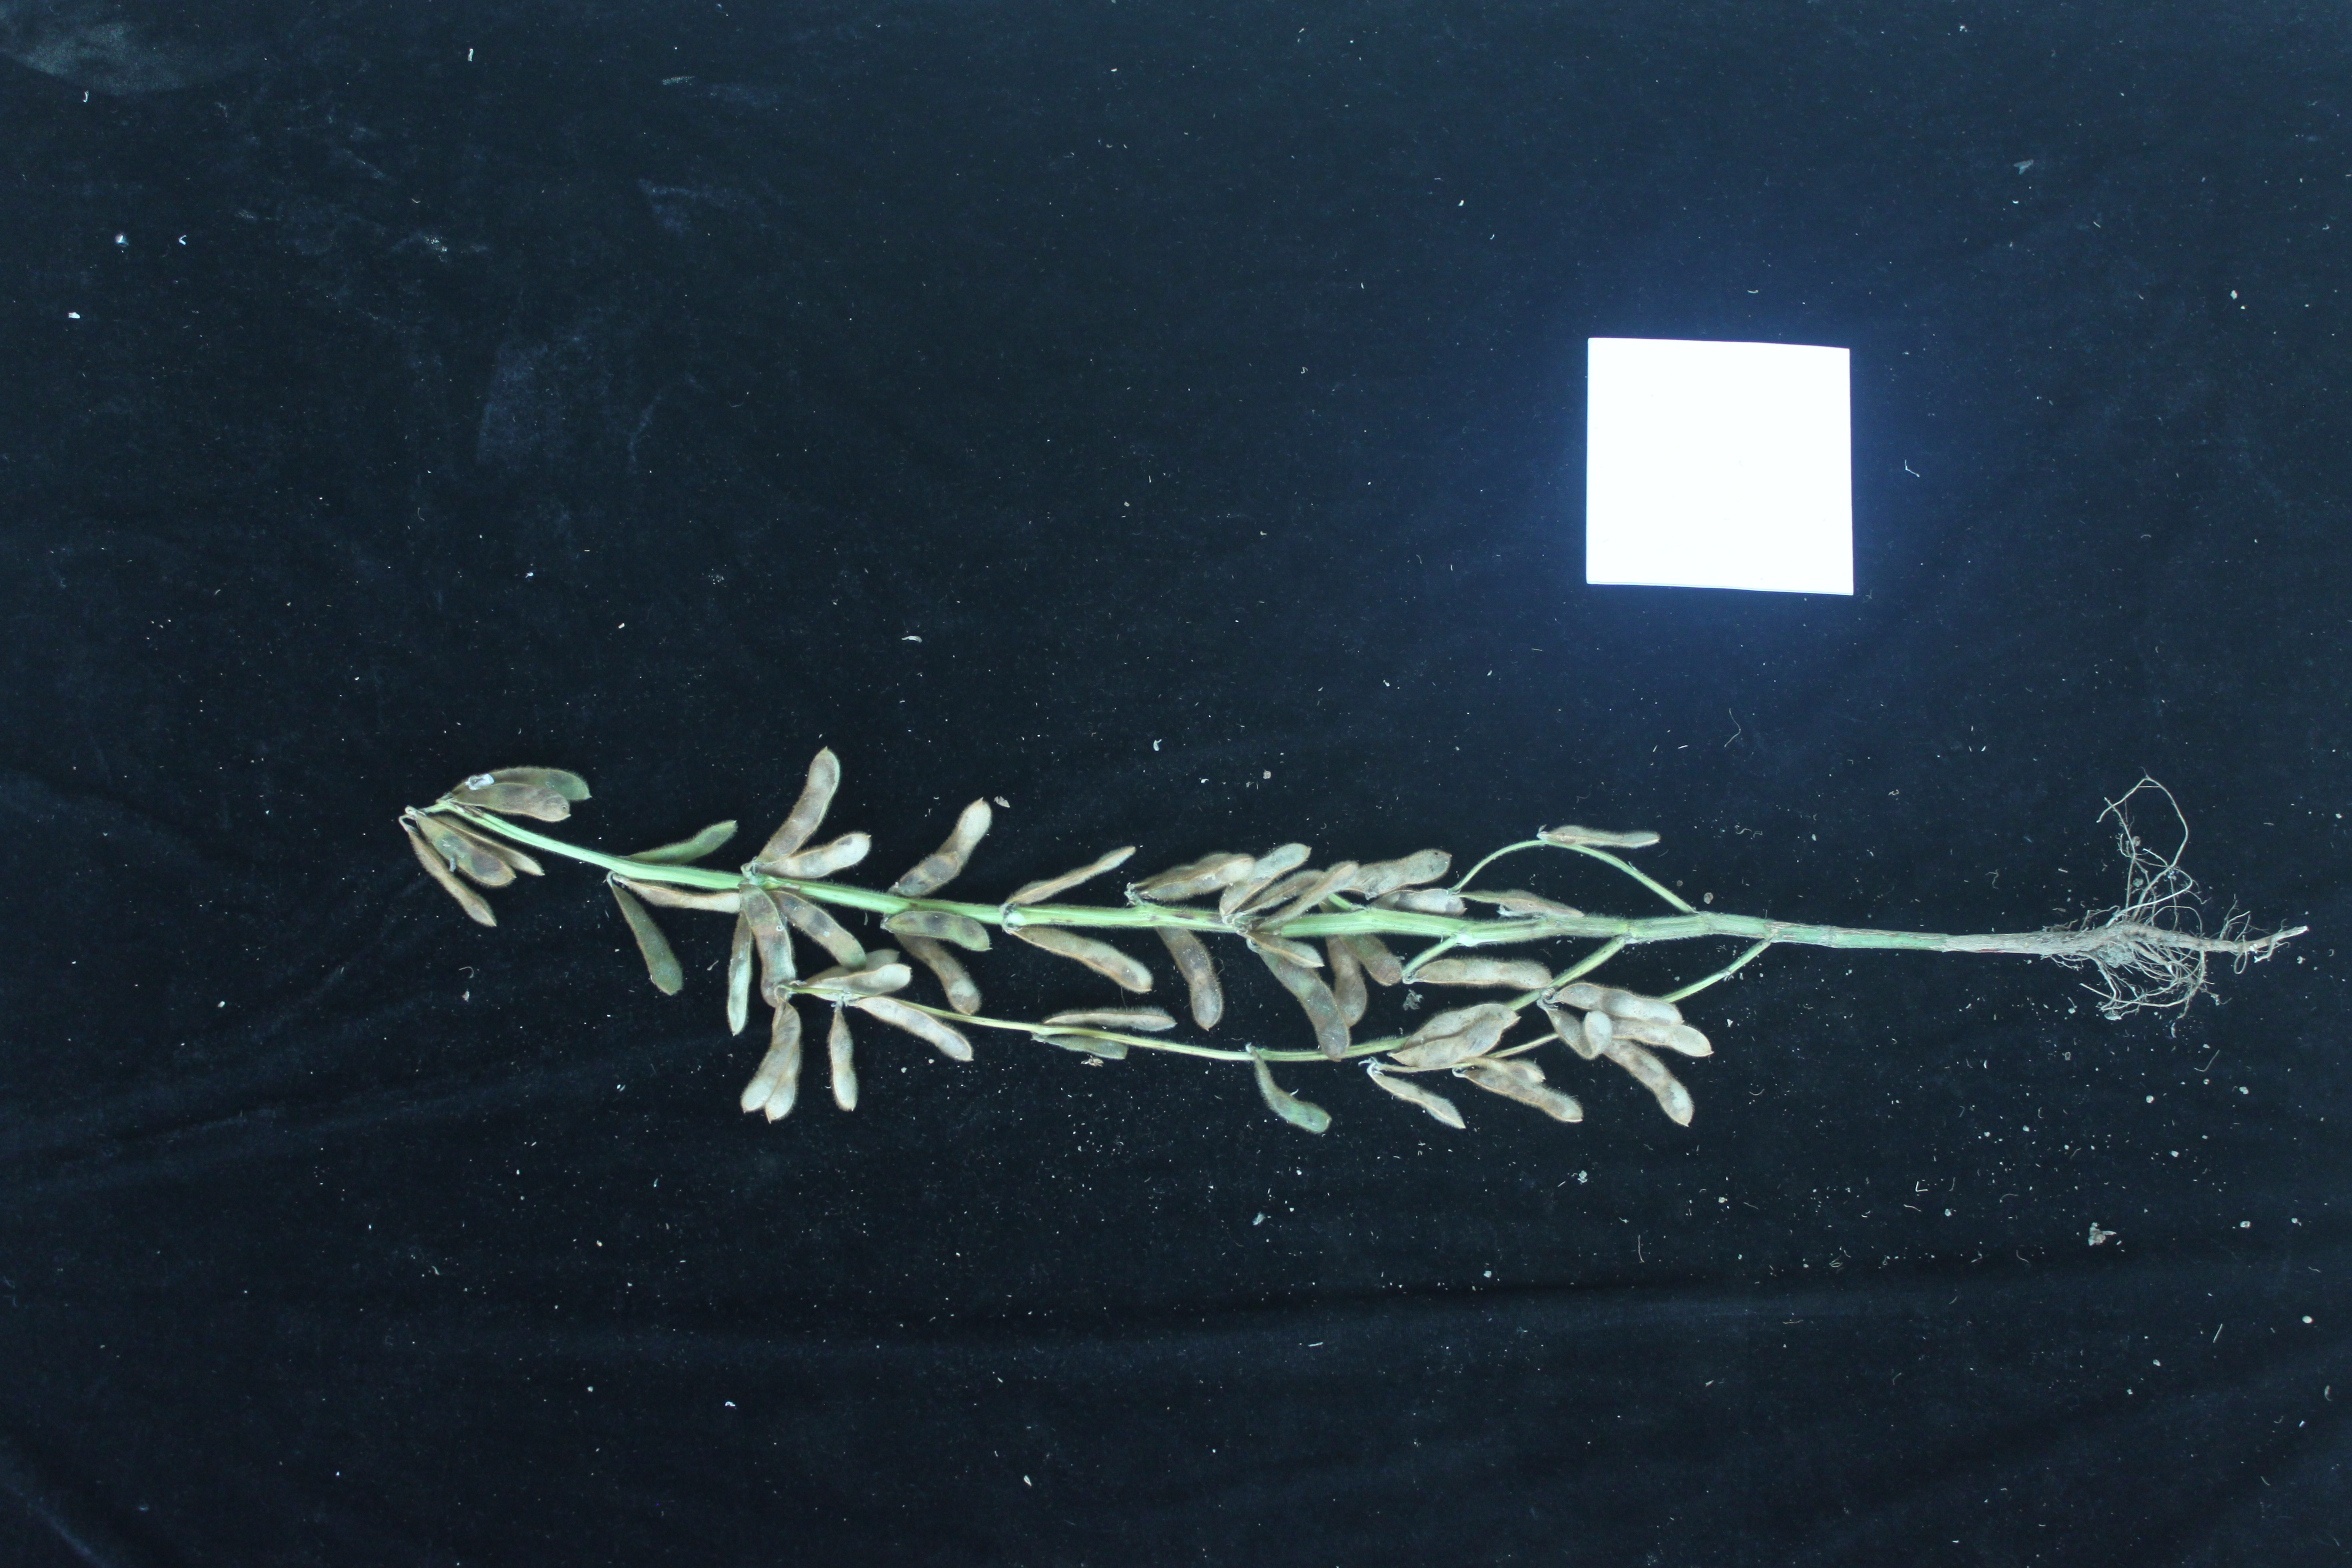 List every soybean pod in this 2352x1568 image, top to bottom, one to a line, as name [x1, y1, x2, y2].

soybean pod [743, 747, 840, 870]
soybean pod [436, 765, 590, 808]
soybean pod [437, 780, 571, 821]
soybean pod [883, 796, 992, 898]
soybean pod [406, 813, 513, 886]
soybean pod [434, 817, 543, 877]
soybean pod [621, 818, 737, 863]
soybean pod [400, 822, 494, 929]
soybean pod [1538, 823, 1658, 851]
soybean pod [767, 832, 871, 879]
soybean pod [1219, 842, 1310, 920]
soybean pod [996, 847, 1134, 906]
soybean pod [1255, 851, 1454, 926]
soybean pod [1126, 852, 1232, 890]
soybean pod [1138, 853, 1256, 905]
soybean pod [1244, 870, 1467, 917]
soybean pod [606, 877, 682, 994]
soybean pod [617, 882, 747, 915]
soybean pod [1464, 889, 1587, 919]
soybean pod [740, 892, 799, 1005]
soybean pod [772, 892, 868, 972]
soybean pod [1127, 898, 1223, 1032]
soybean pod [1316, 903, 1368, 1029]
soybean pod [883, 910, 989, 953]
soybean pod [726, 915, 752, 1037]
soybean pod [1004, 926, 1152, 991]
soybean pod [1249, 935, 1323, 972]
soybean pod [1358, 935, 1405, 988]
soybean pod [891, 938, 979, 1016]
soybean pod [1250, 947, 1350, 1060]
soybean pod [801, 950, 900, 987]
soybean pod [1408, 958, 1552, 994]
soybean pod [802, 966, 912, 1002]
soybean pod [1552, 982, 1687, 1025]
soybean pod [740, 992, 803, 1113]
soybean pod [848, 997, 972, 1063]
soybean pod [1536, 1000, 1615, 1061]
soybean pod [1395, 1003, 1523, 1049]
soybean pod [828, 1004, 855, 1113]
soybean pod [1040, 1006, 1181, 1035]
soybean pod [1390, 1009, 1505, 1069]
soybean pod [1613, 1020, 1714, 1059]
soybean pod [1035, 1035, 1127, 1061]
soybean pod [763, 1043, 799, 1123]
soybean pod [1601, 1043, 1692, 1128]
soybean pod [1244, 1052, 1329, 1130]
soybean pod [1470, 1057, 1545, 1091]
soybean pod [1369, 1064, 1463, 1134]
soybean pod [1451, 1072, 1583, 1122]